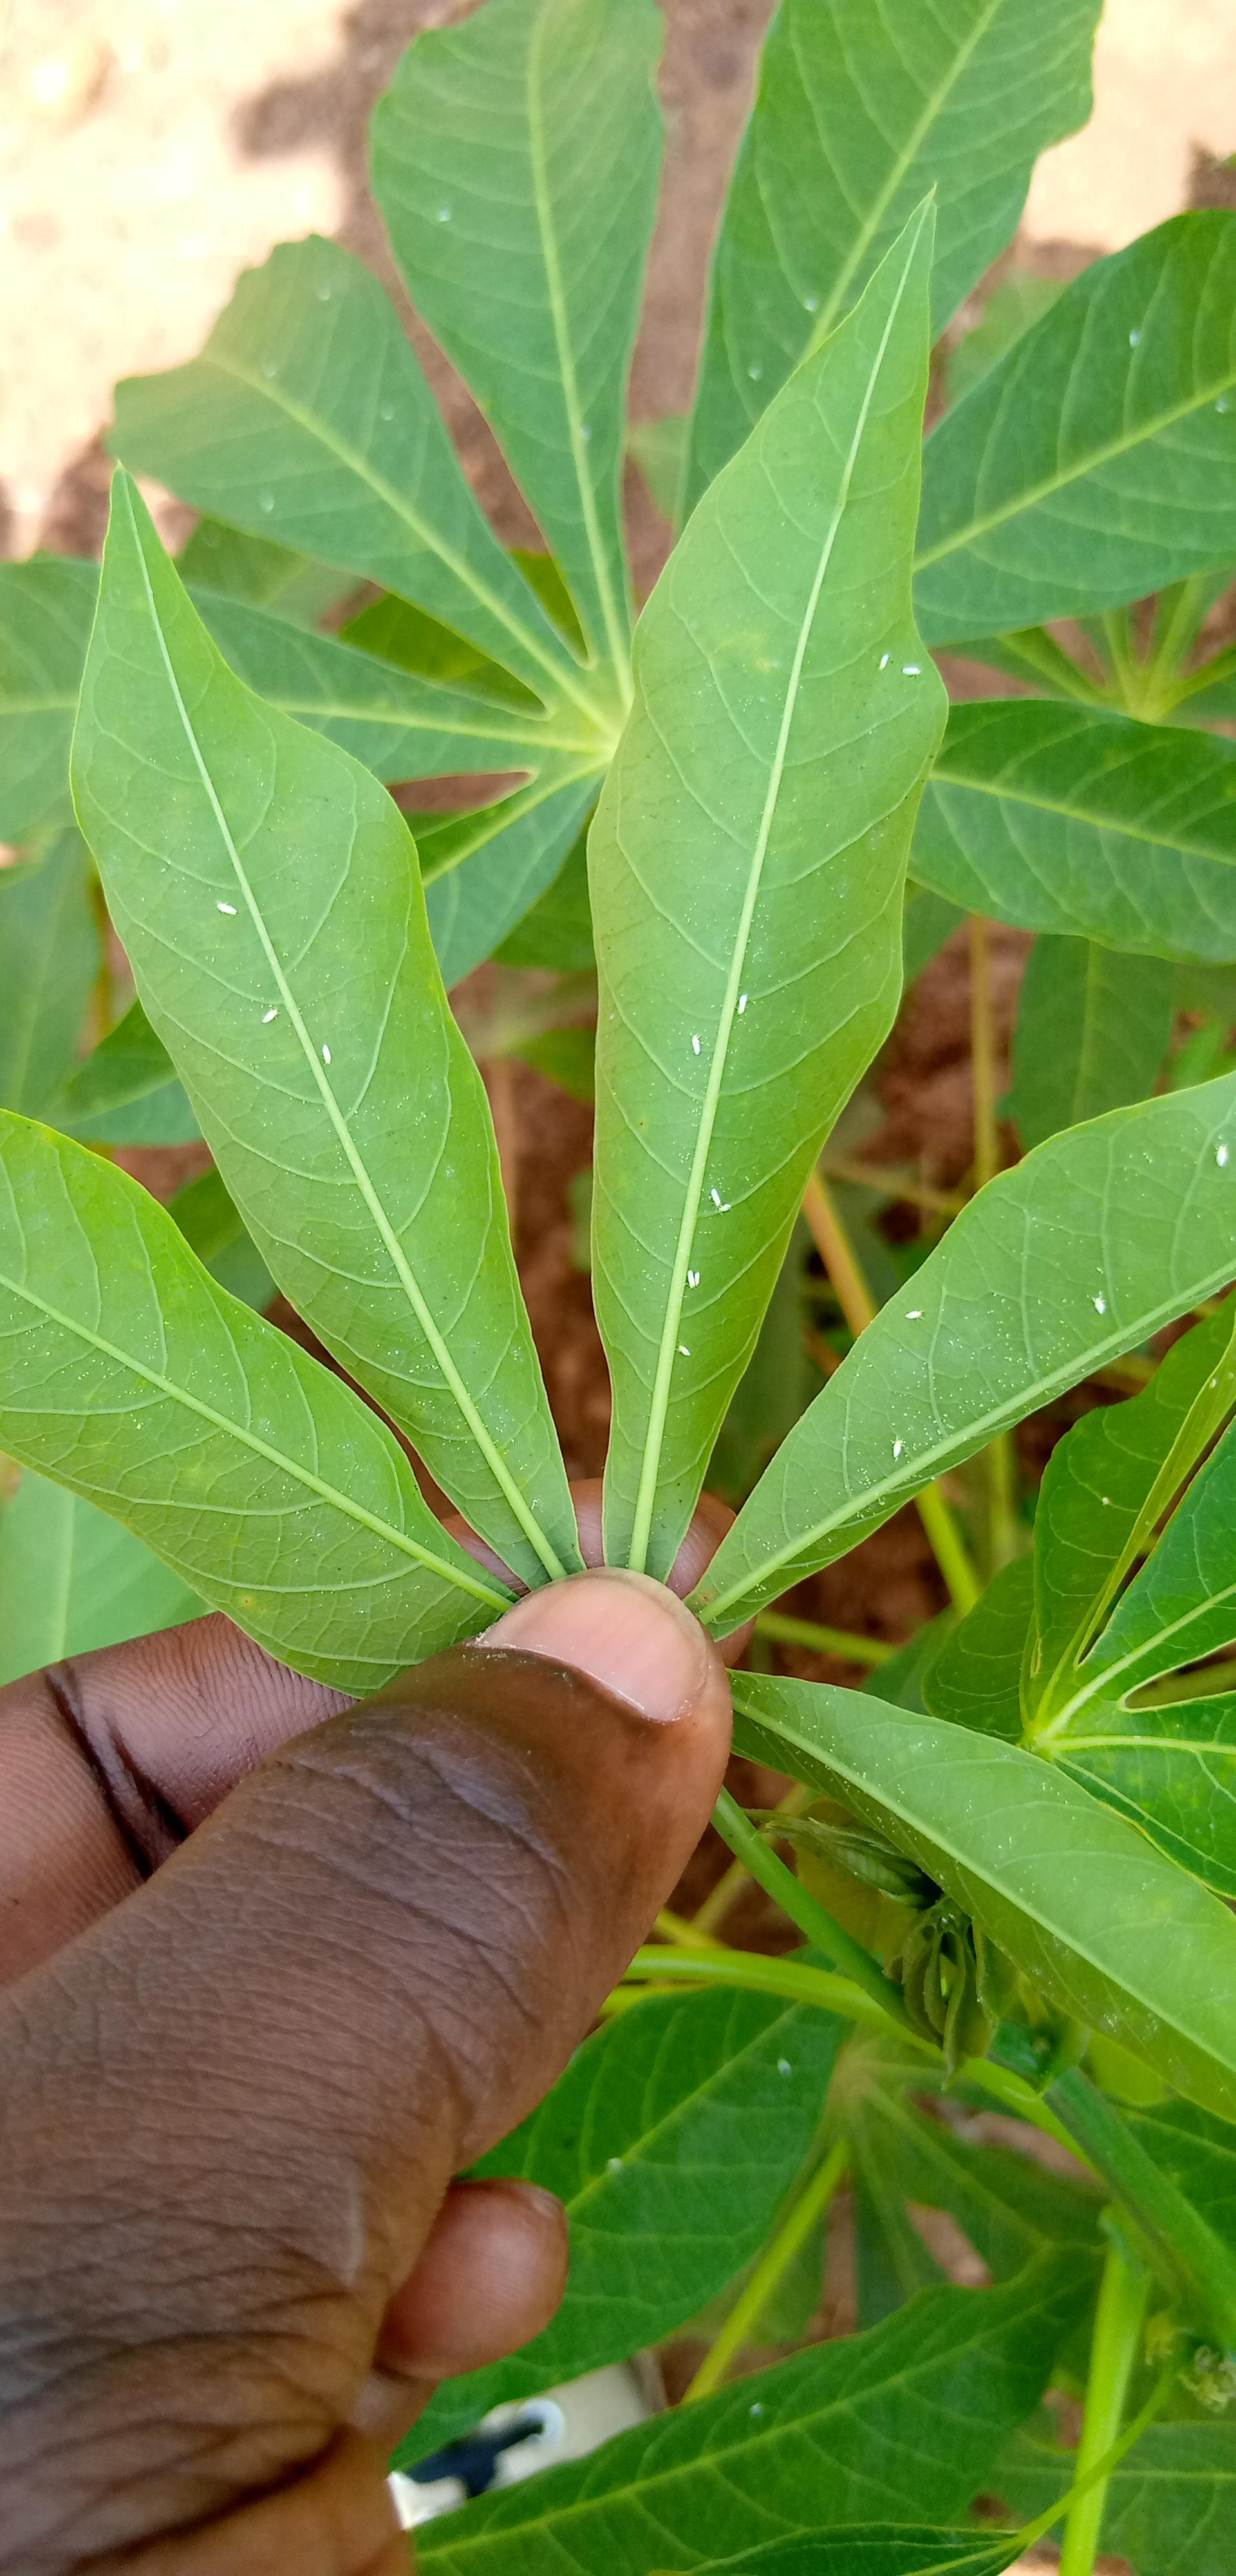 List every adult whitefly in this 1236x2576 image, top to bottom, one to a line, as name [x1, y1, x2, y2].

whitefly [877, 652, 892, 671]
whitefly [898, 666, 921, 677]
whitefly [212, 895, 238, 919]
whitefly [736, 992, 751, 1015]
whitefly [259, 1007, 280, 1027]
whitefly [691, 1034, 704, 1057]
whitefly [319, 1040, 335, 1064]
whitefly [1213, 1144, 1228, 1168]
whitefly [707, 1187, 722, 1209]
whitefly [718, 1203, 732, 1214]
whitefly [686, 1269, 696, 1289]
whitefly [693, 1270, 702, 1287]
whitefly [1090, 1294, 1109, 1315]
whitefly [904, 1309, 925, 1321]
whitefly [674, 1341, 691, 1360]
whitefly [890, 1437, 903, 1460]
whitefly [1100, 1495, 1114, 1508]